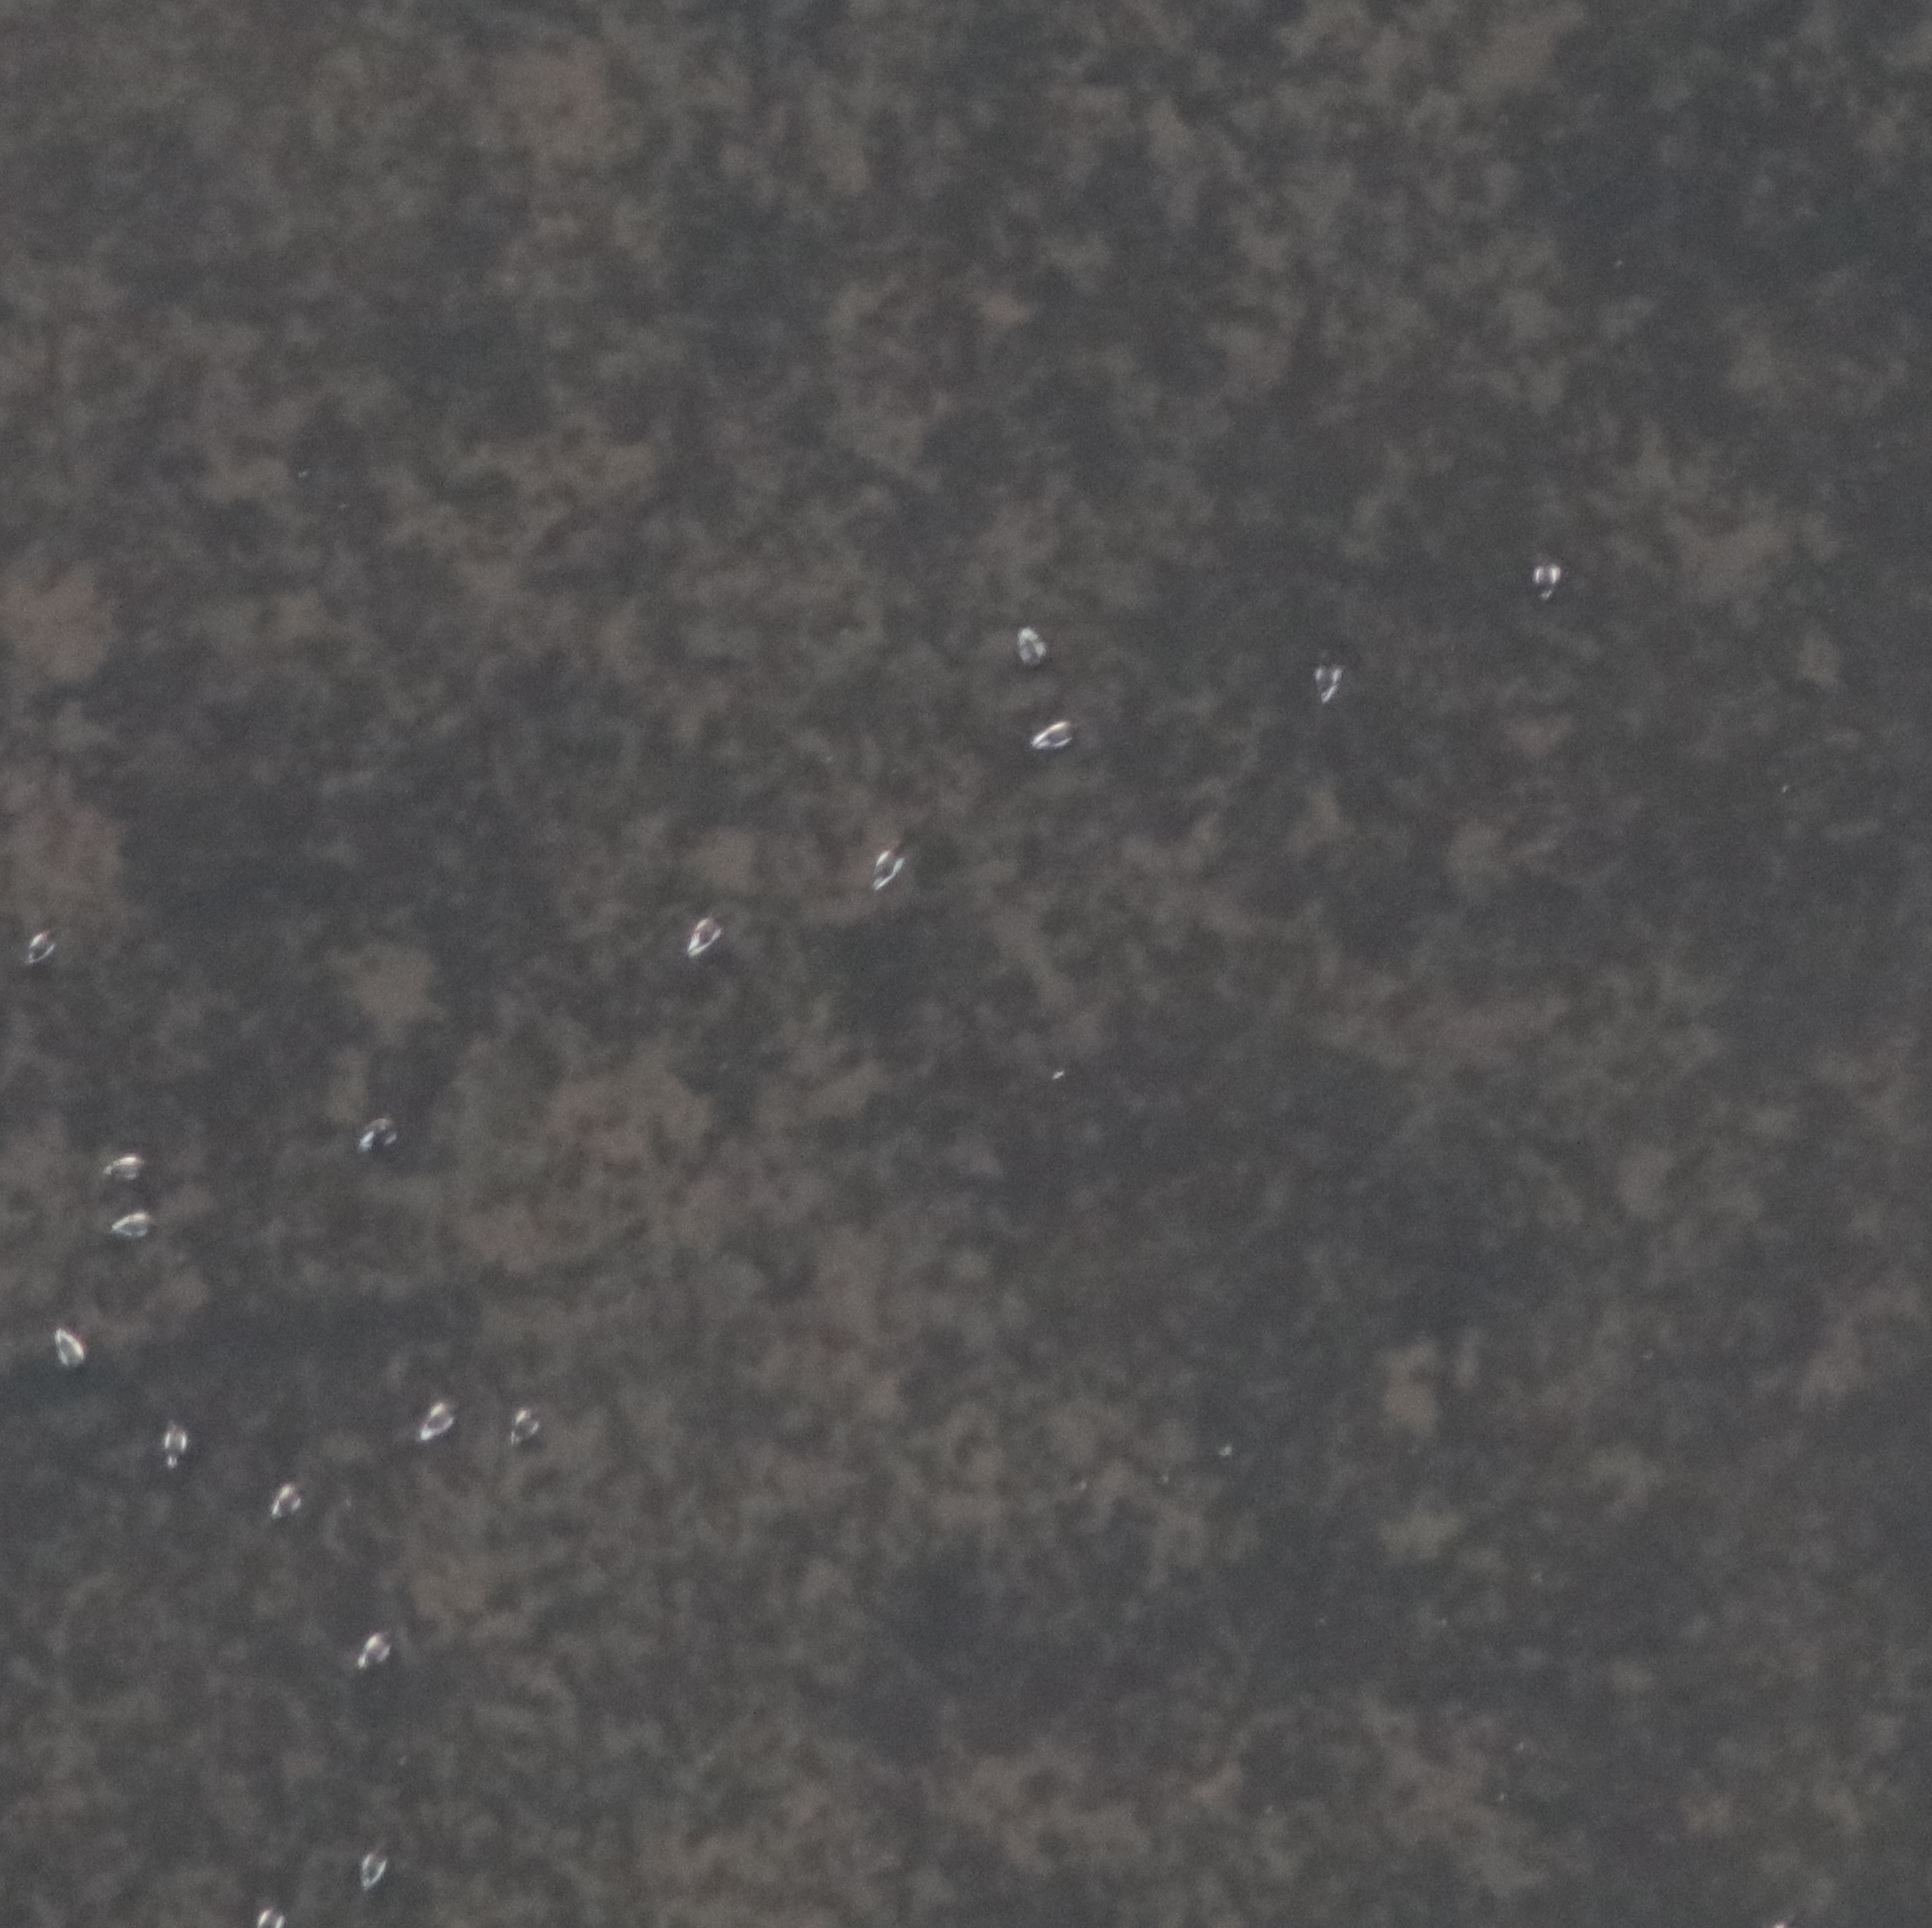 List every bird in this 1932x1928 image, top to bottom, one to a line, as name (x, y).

brant (1545, 578)
brant (1032, 645)
brant (1329, 679)
brant (1057, 736)
brant (888, 868)
brant (704, 932)
brant (43, 945)
brant (380, 1140)
brant (128, 1162)
brant (135, 1223)
brant (71, 1351)
brant (524, 1423)
brant (436, 1432)
brant (176, 1443)
brant (288, 1501)
brant (377, 1649)
brant (373, 1864)
brant (264, 1923)